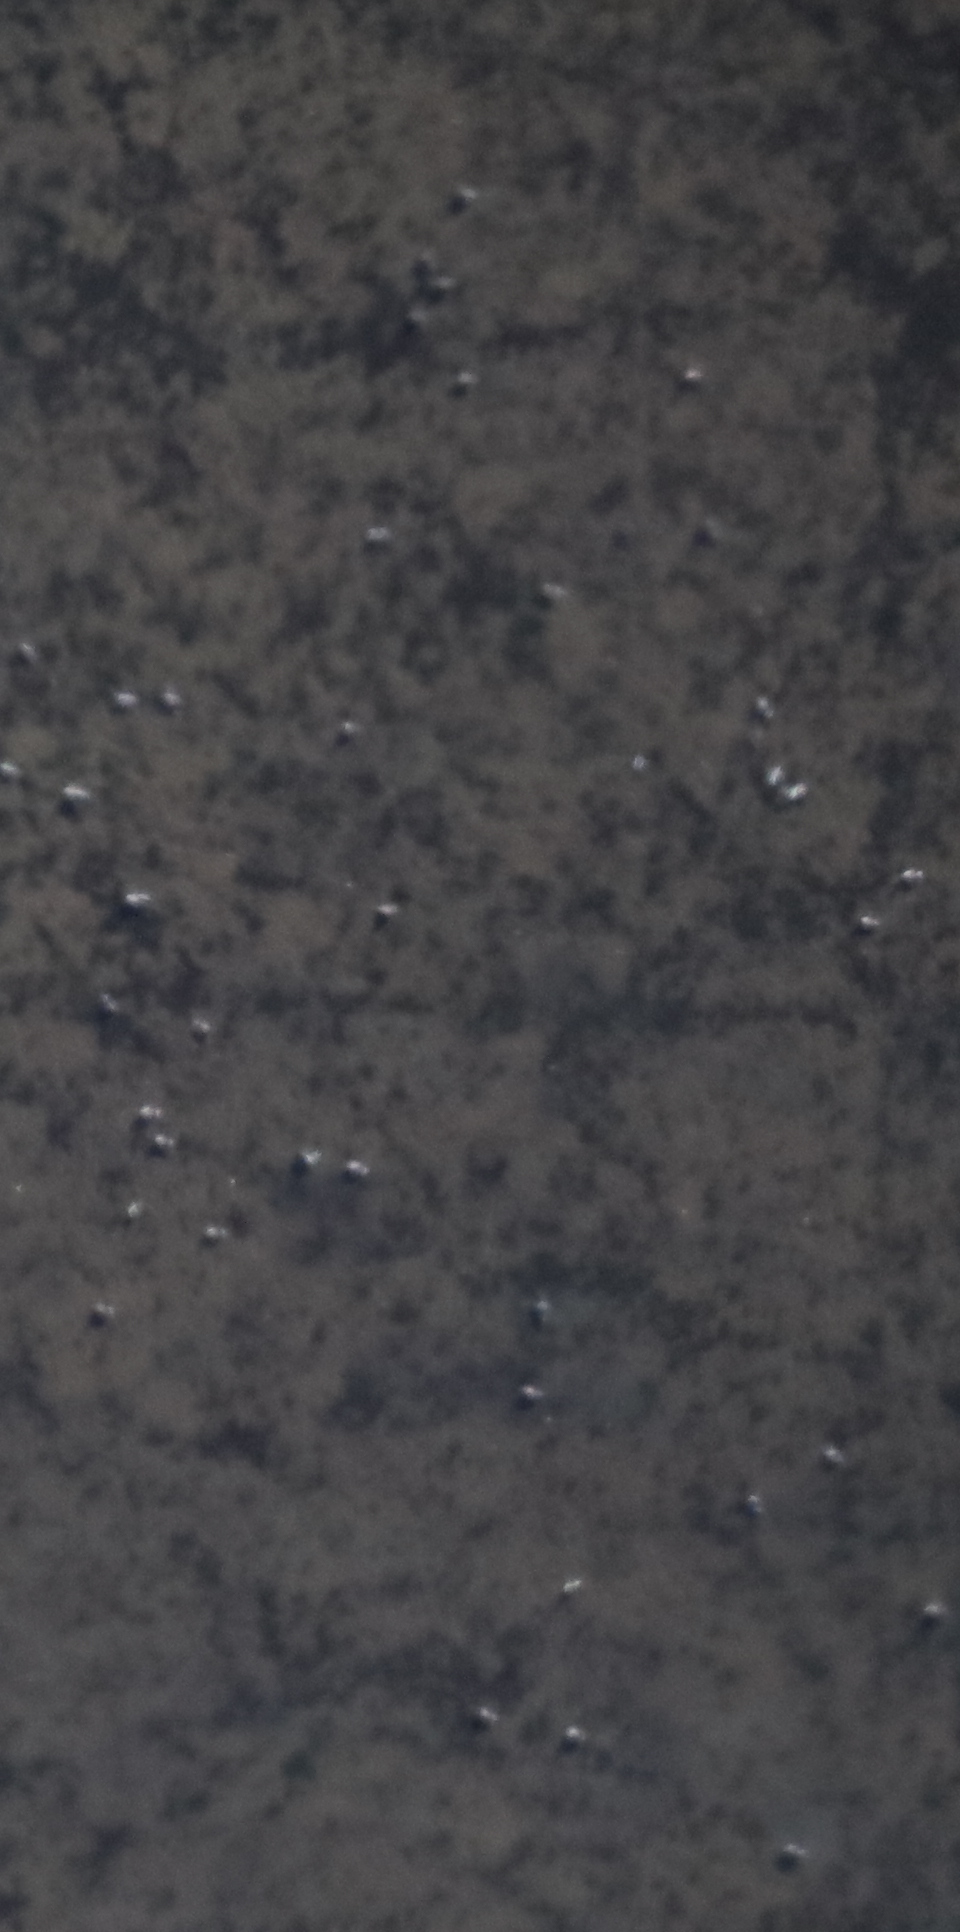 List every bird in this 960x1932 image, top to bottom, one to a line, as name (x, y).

brant (464, 193)
brant (429, 256)
brant (446, 283)
brant (412, 317)
brant (693, 377)
brant (468, 379)
brant (706, 534)
brant (372, 541)
brant (552, 592)
brant (34, 655)
brant (167, 695)
brant (122, 701)
brant (759, 704)
brant (341, 728)
brant (637, 758)
brant (7, 765)
brant (778, 776)
brant (806, 791)
brant (89, 794)
brant (913, 877)
brant (136, 896)
brant (388, 907)
brant (859, 926)
brant (108, 1003)
brant (206, 1032)
brant (147, 1111)
brant (173, 1139)
brant (315, 1155)
brant (365, 1171)
brant (138, 1212)
brant (224, 1229)
brant (111, 1307)
brant (537, 1318)
brant (527, 1395)
brant (832, 1455)
brant (748, 1498)
brant (578, 1588)
brant (929, 1612)
brant (485, 1720)
brant (575, 1735)
brant (789, 1849)